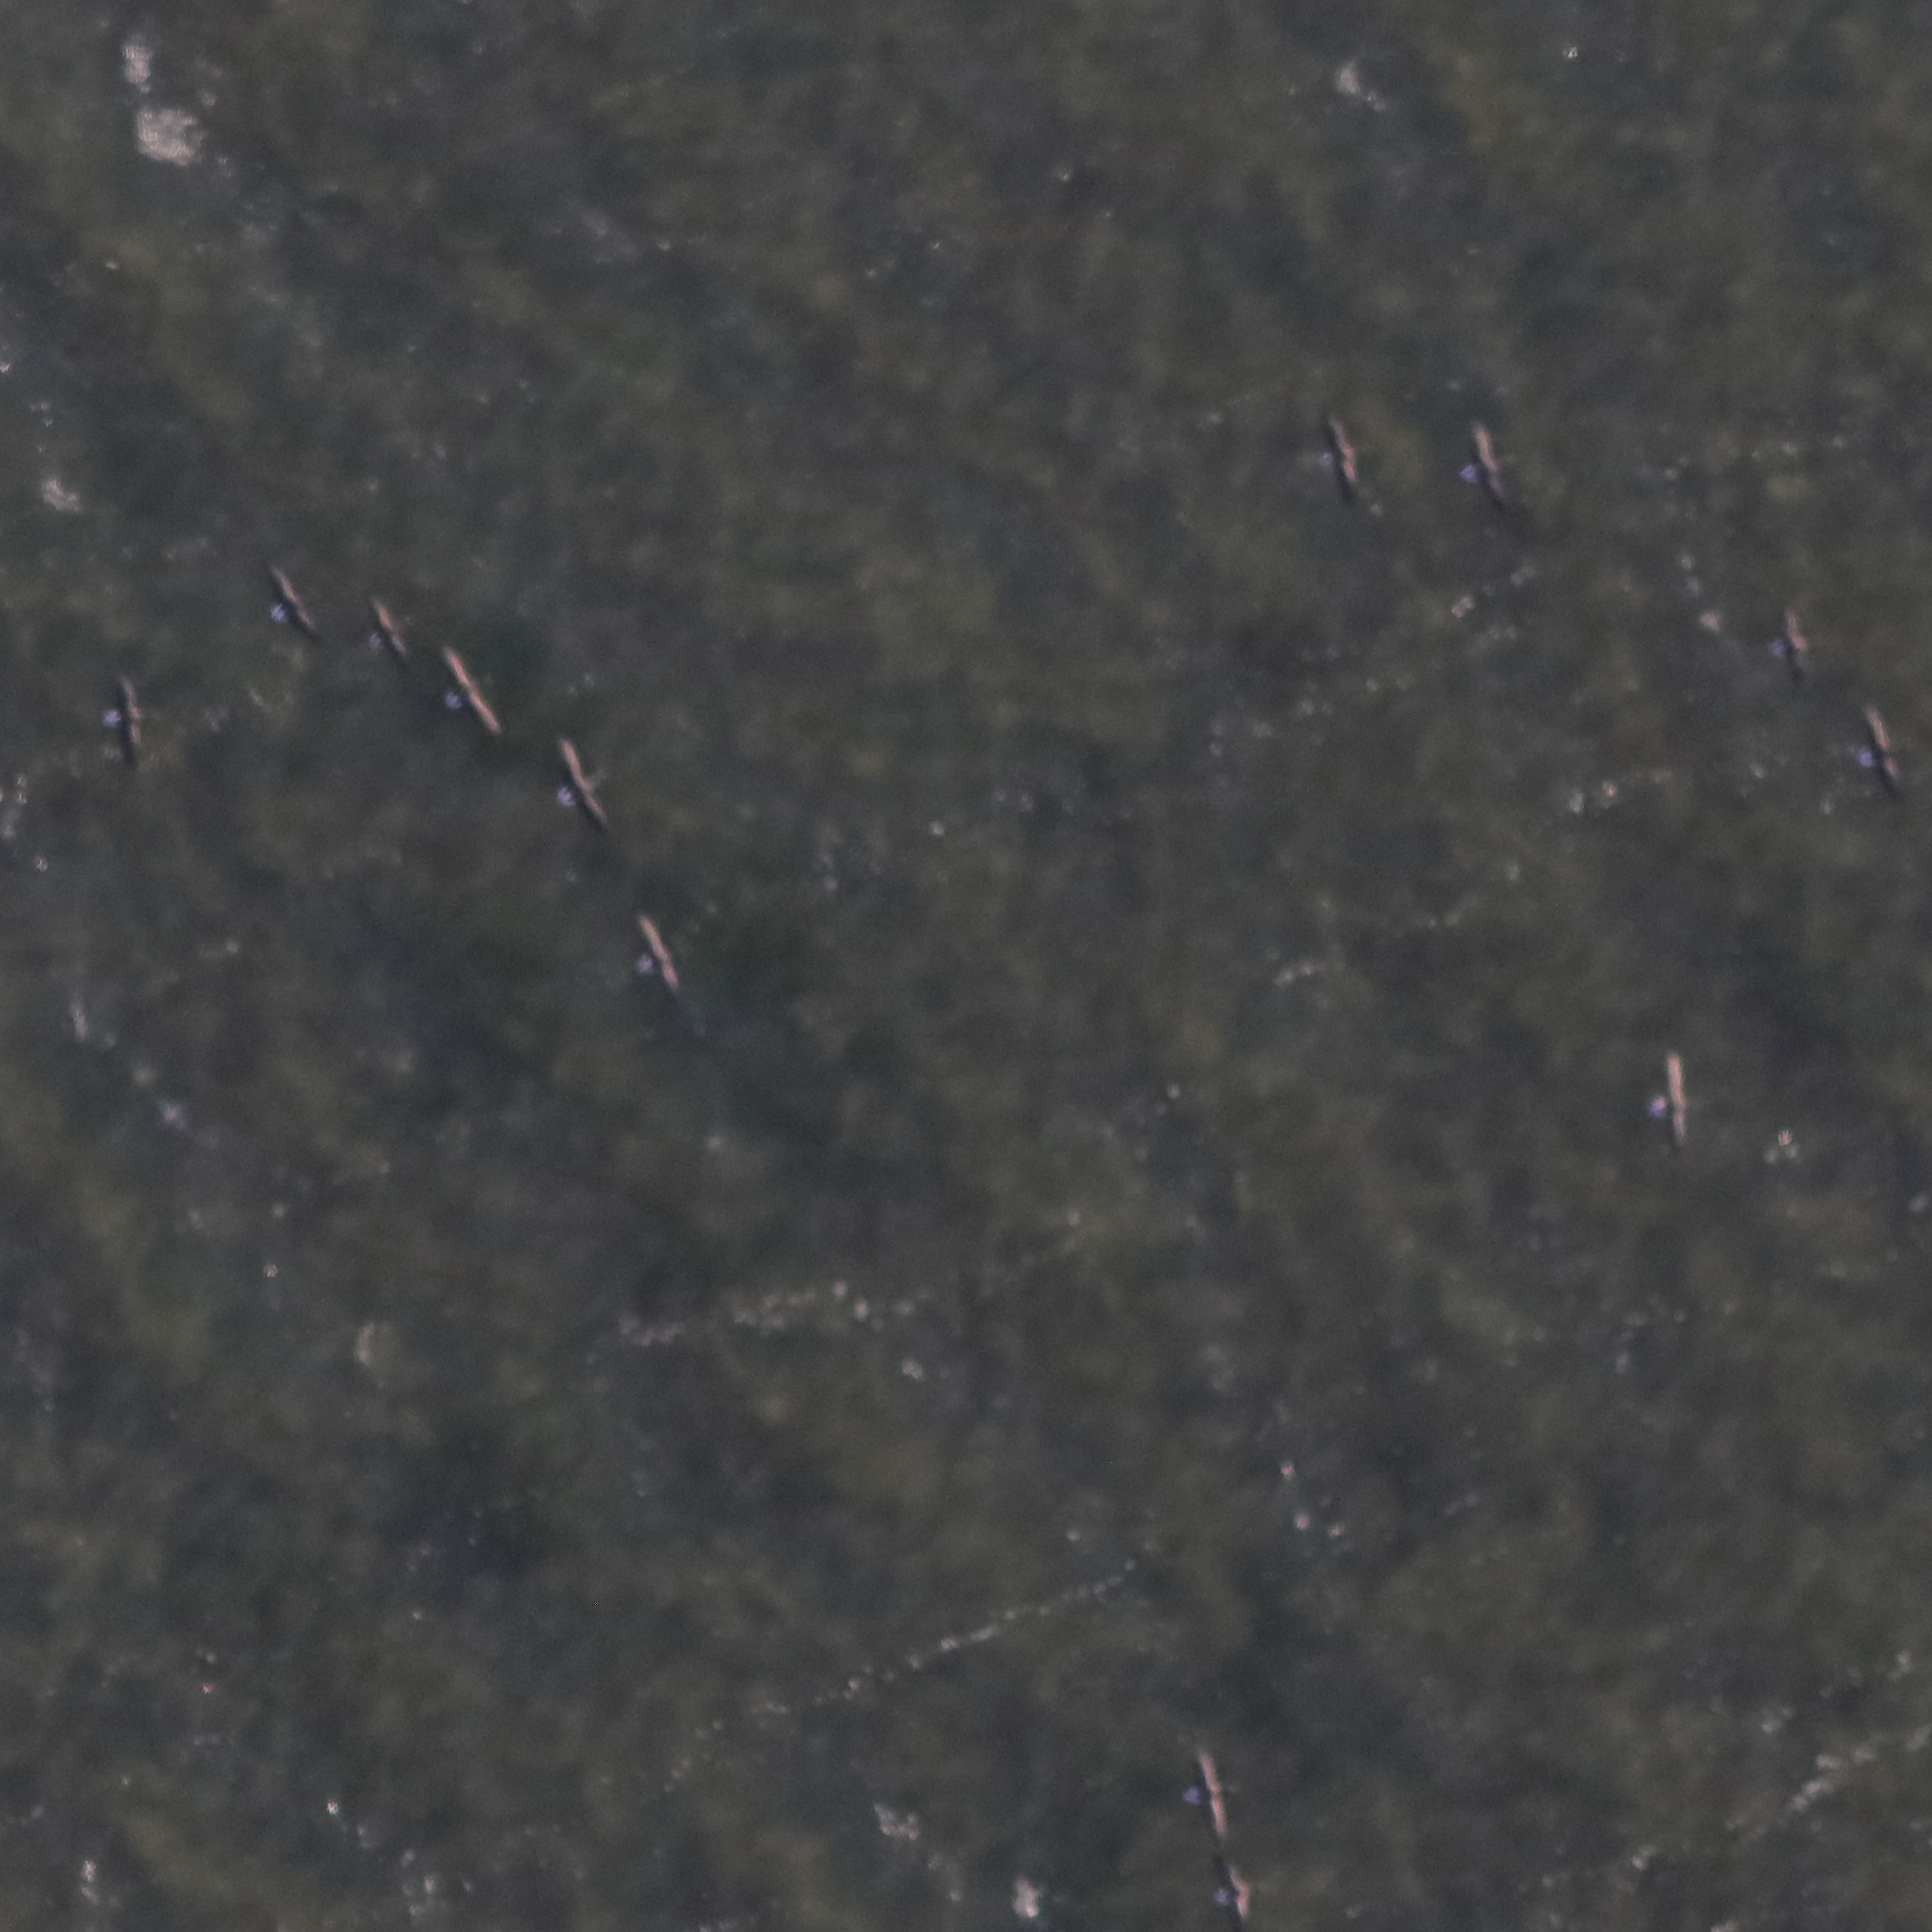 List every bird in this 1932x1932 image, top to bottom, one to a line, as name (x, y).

brant (1339, 454)
brant (1484, 468)
brant (295, 608)
brant (384, 633)
brant (1794, 649)
brant (465, 692)
brant (129, 719)
brant (1880, 753)
brant (581, 784)
brant (659, 956)
brant (1676, 1112)
brant (1207, 1795)
brant (1237, 1893)